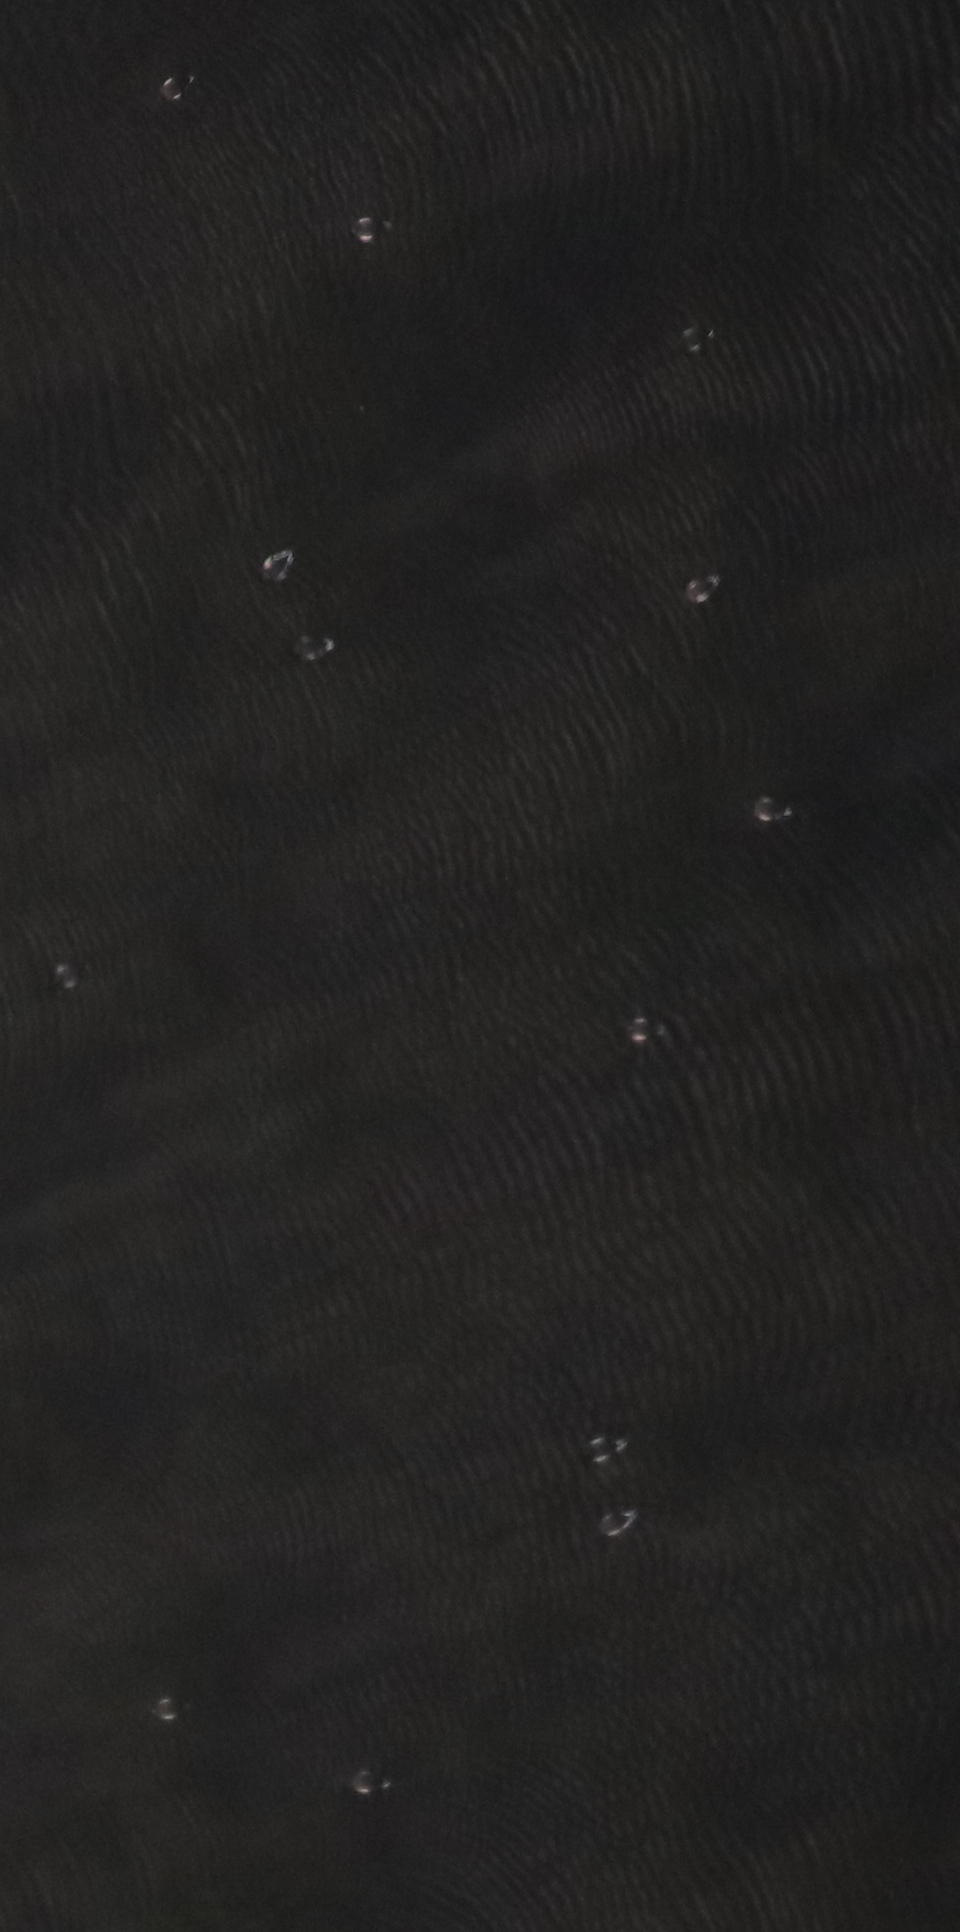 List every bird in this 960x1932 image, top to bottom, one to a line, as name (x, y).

brant (176, 89)
brant (365, 228)
brant (694, 335)
brant (278, 566)
brant (702, 589)
brant (313, 649)
brant (770, 810)
brant (68, 974)
brant (642, 1030)
brant (606, 1450)
brant (616, 1522)
brant (162, 1711)
brant (369, 1781)